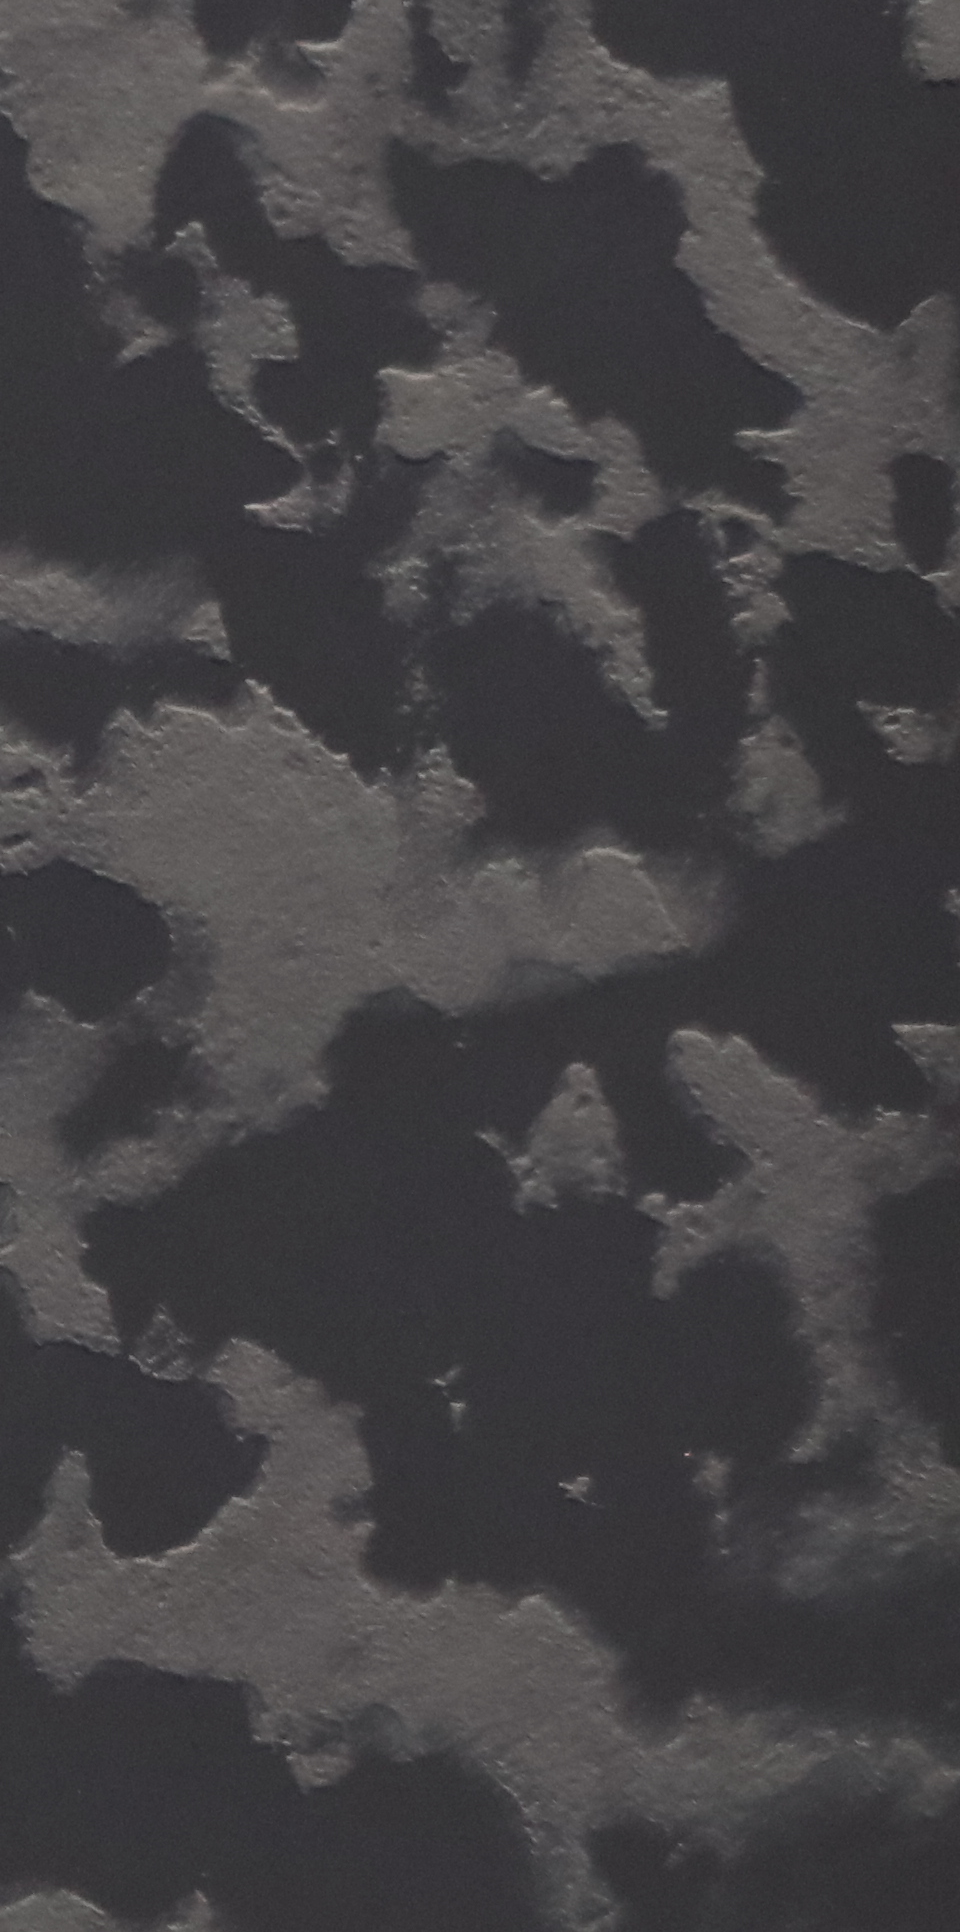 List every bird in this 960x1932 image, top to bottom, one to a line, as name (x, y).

None